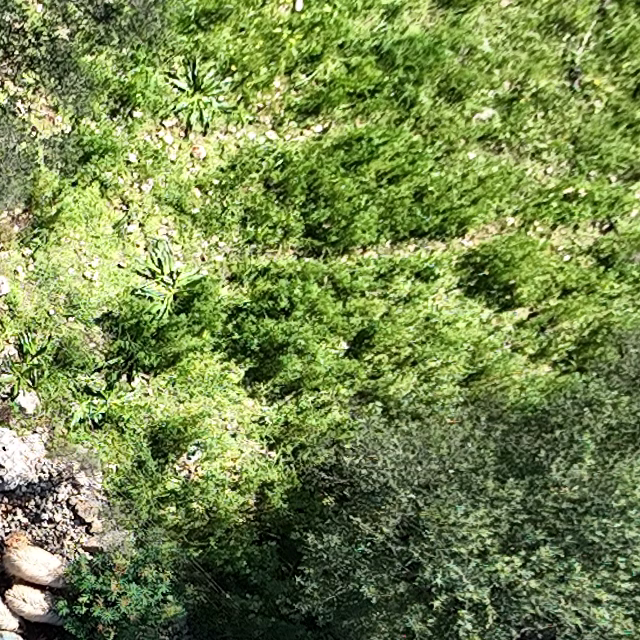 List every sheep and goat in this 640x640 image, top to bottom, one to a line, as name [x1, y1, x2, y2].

sheep [4, 533, 78, 591]
sheep [0, 579, 24, 633]
sheep [4, 583, 87, 639]
sheep [26, 624, 88, 639]
sheep [0, 629, 63, 639]